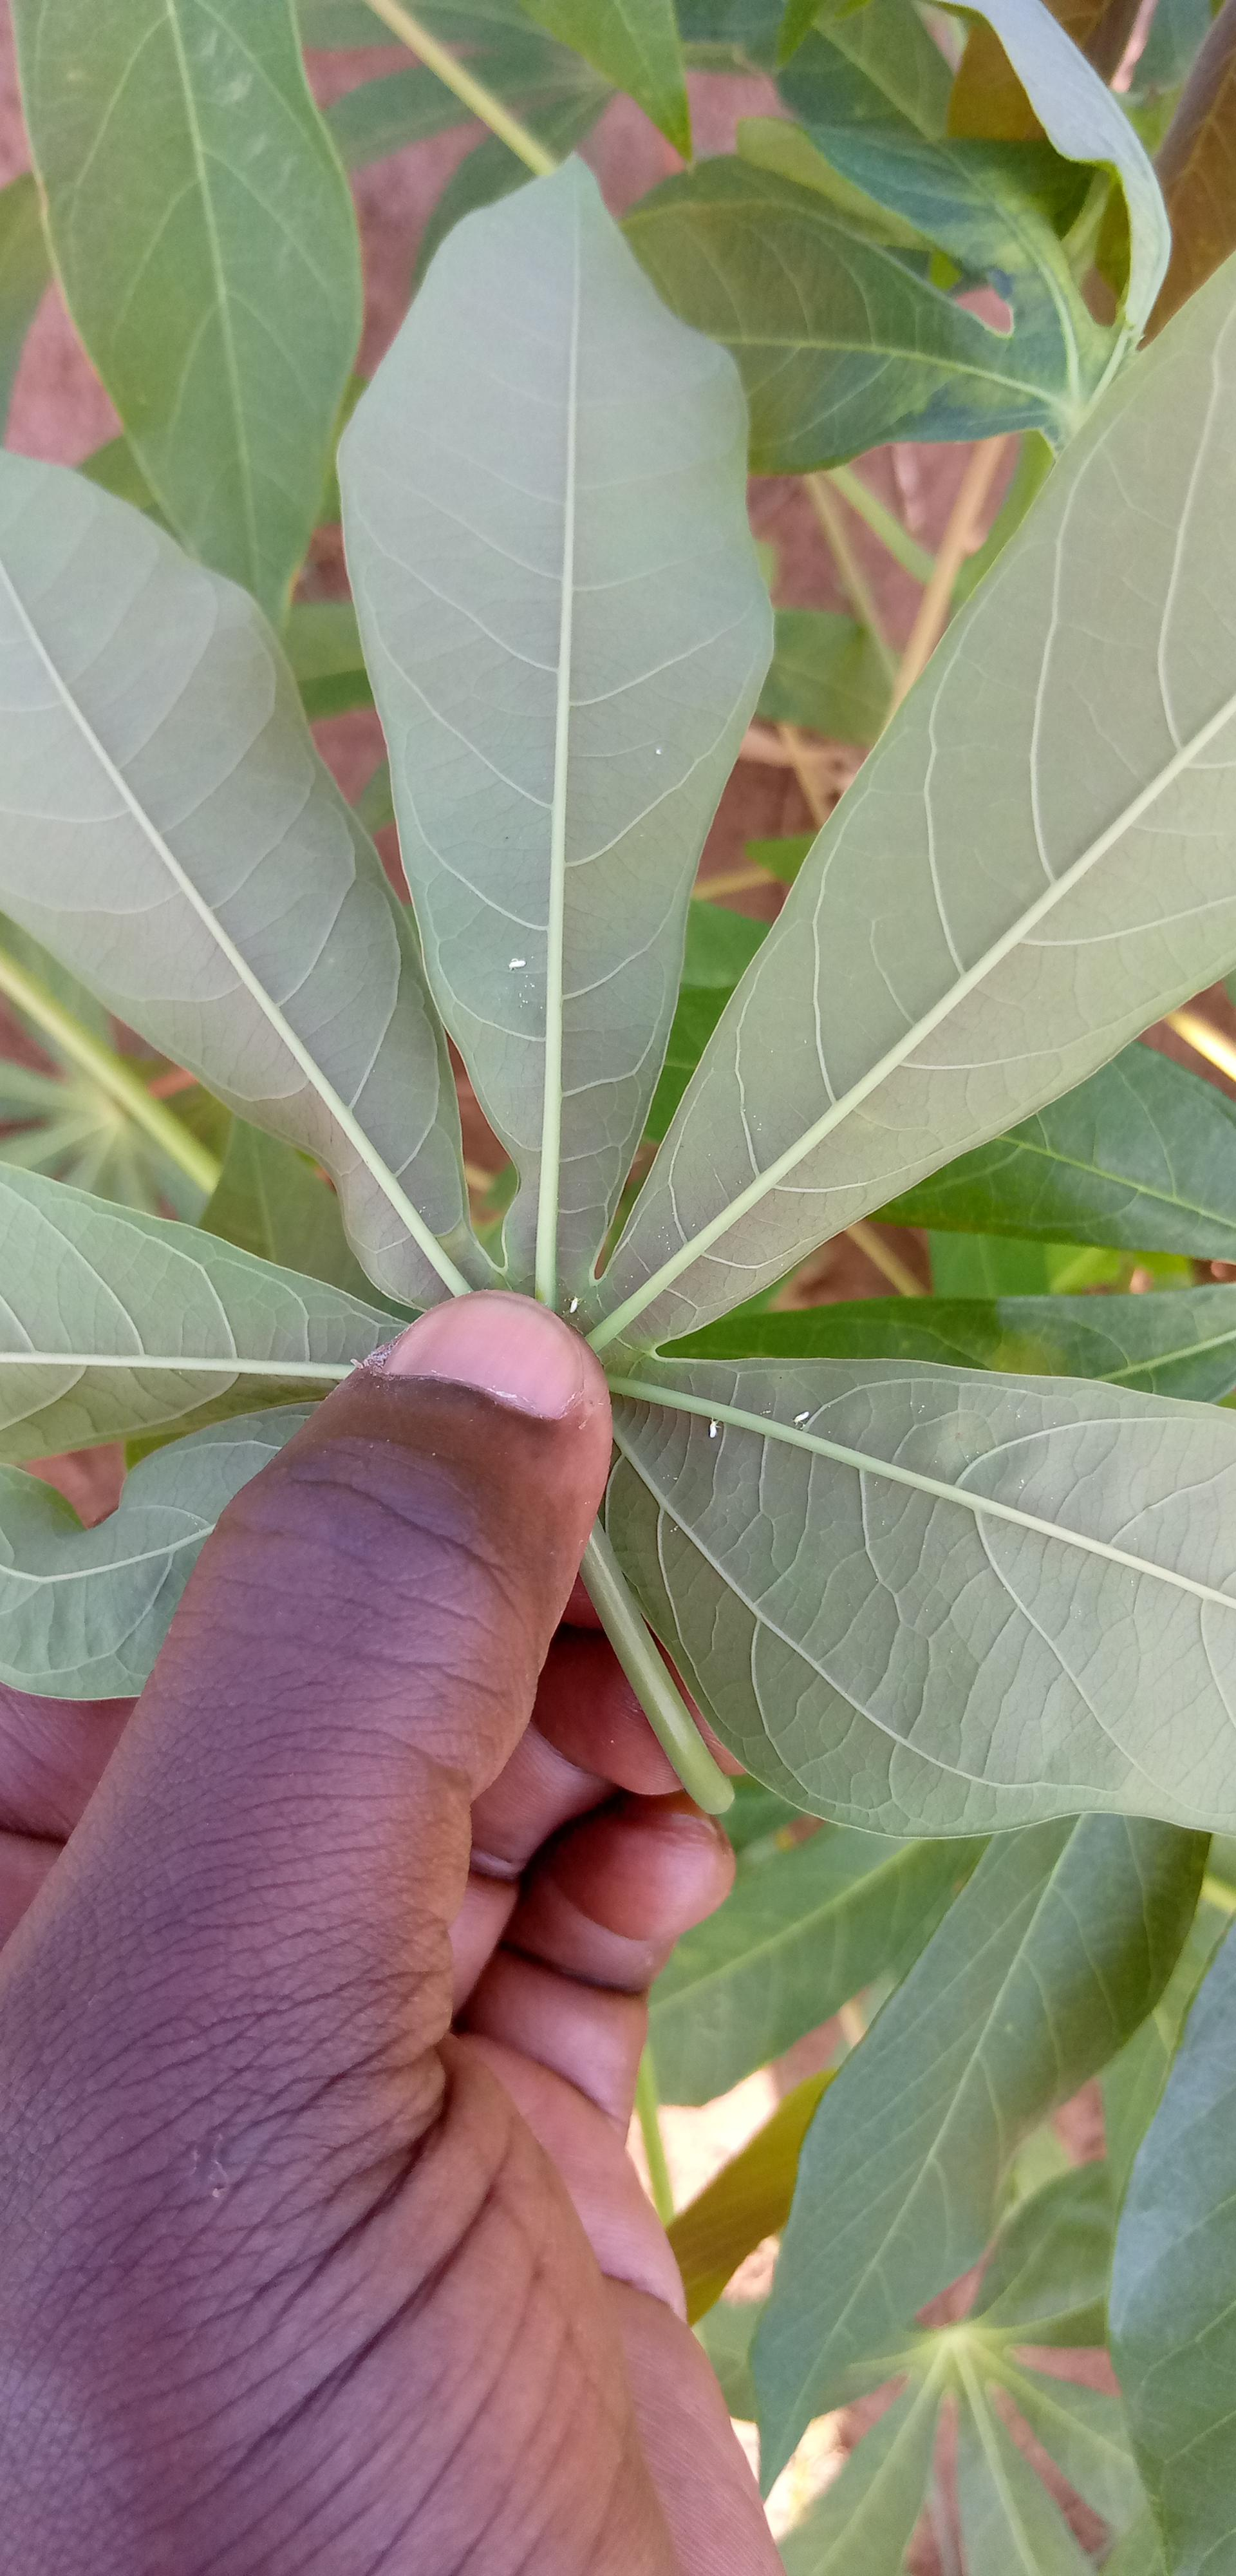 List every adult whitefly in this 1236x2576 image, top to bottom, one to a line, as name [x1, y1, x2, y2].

whitefly [507, 957, 529, 972]
whitefly [566, 1296, 581, 1314]
whitefly [792, 1410, 812, 1425]
whitefly [707, 1419, 721, 1439]